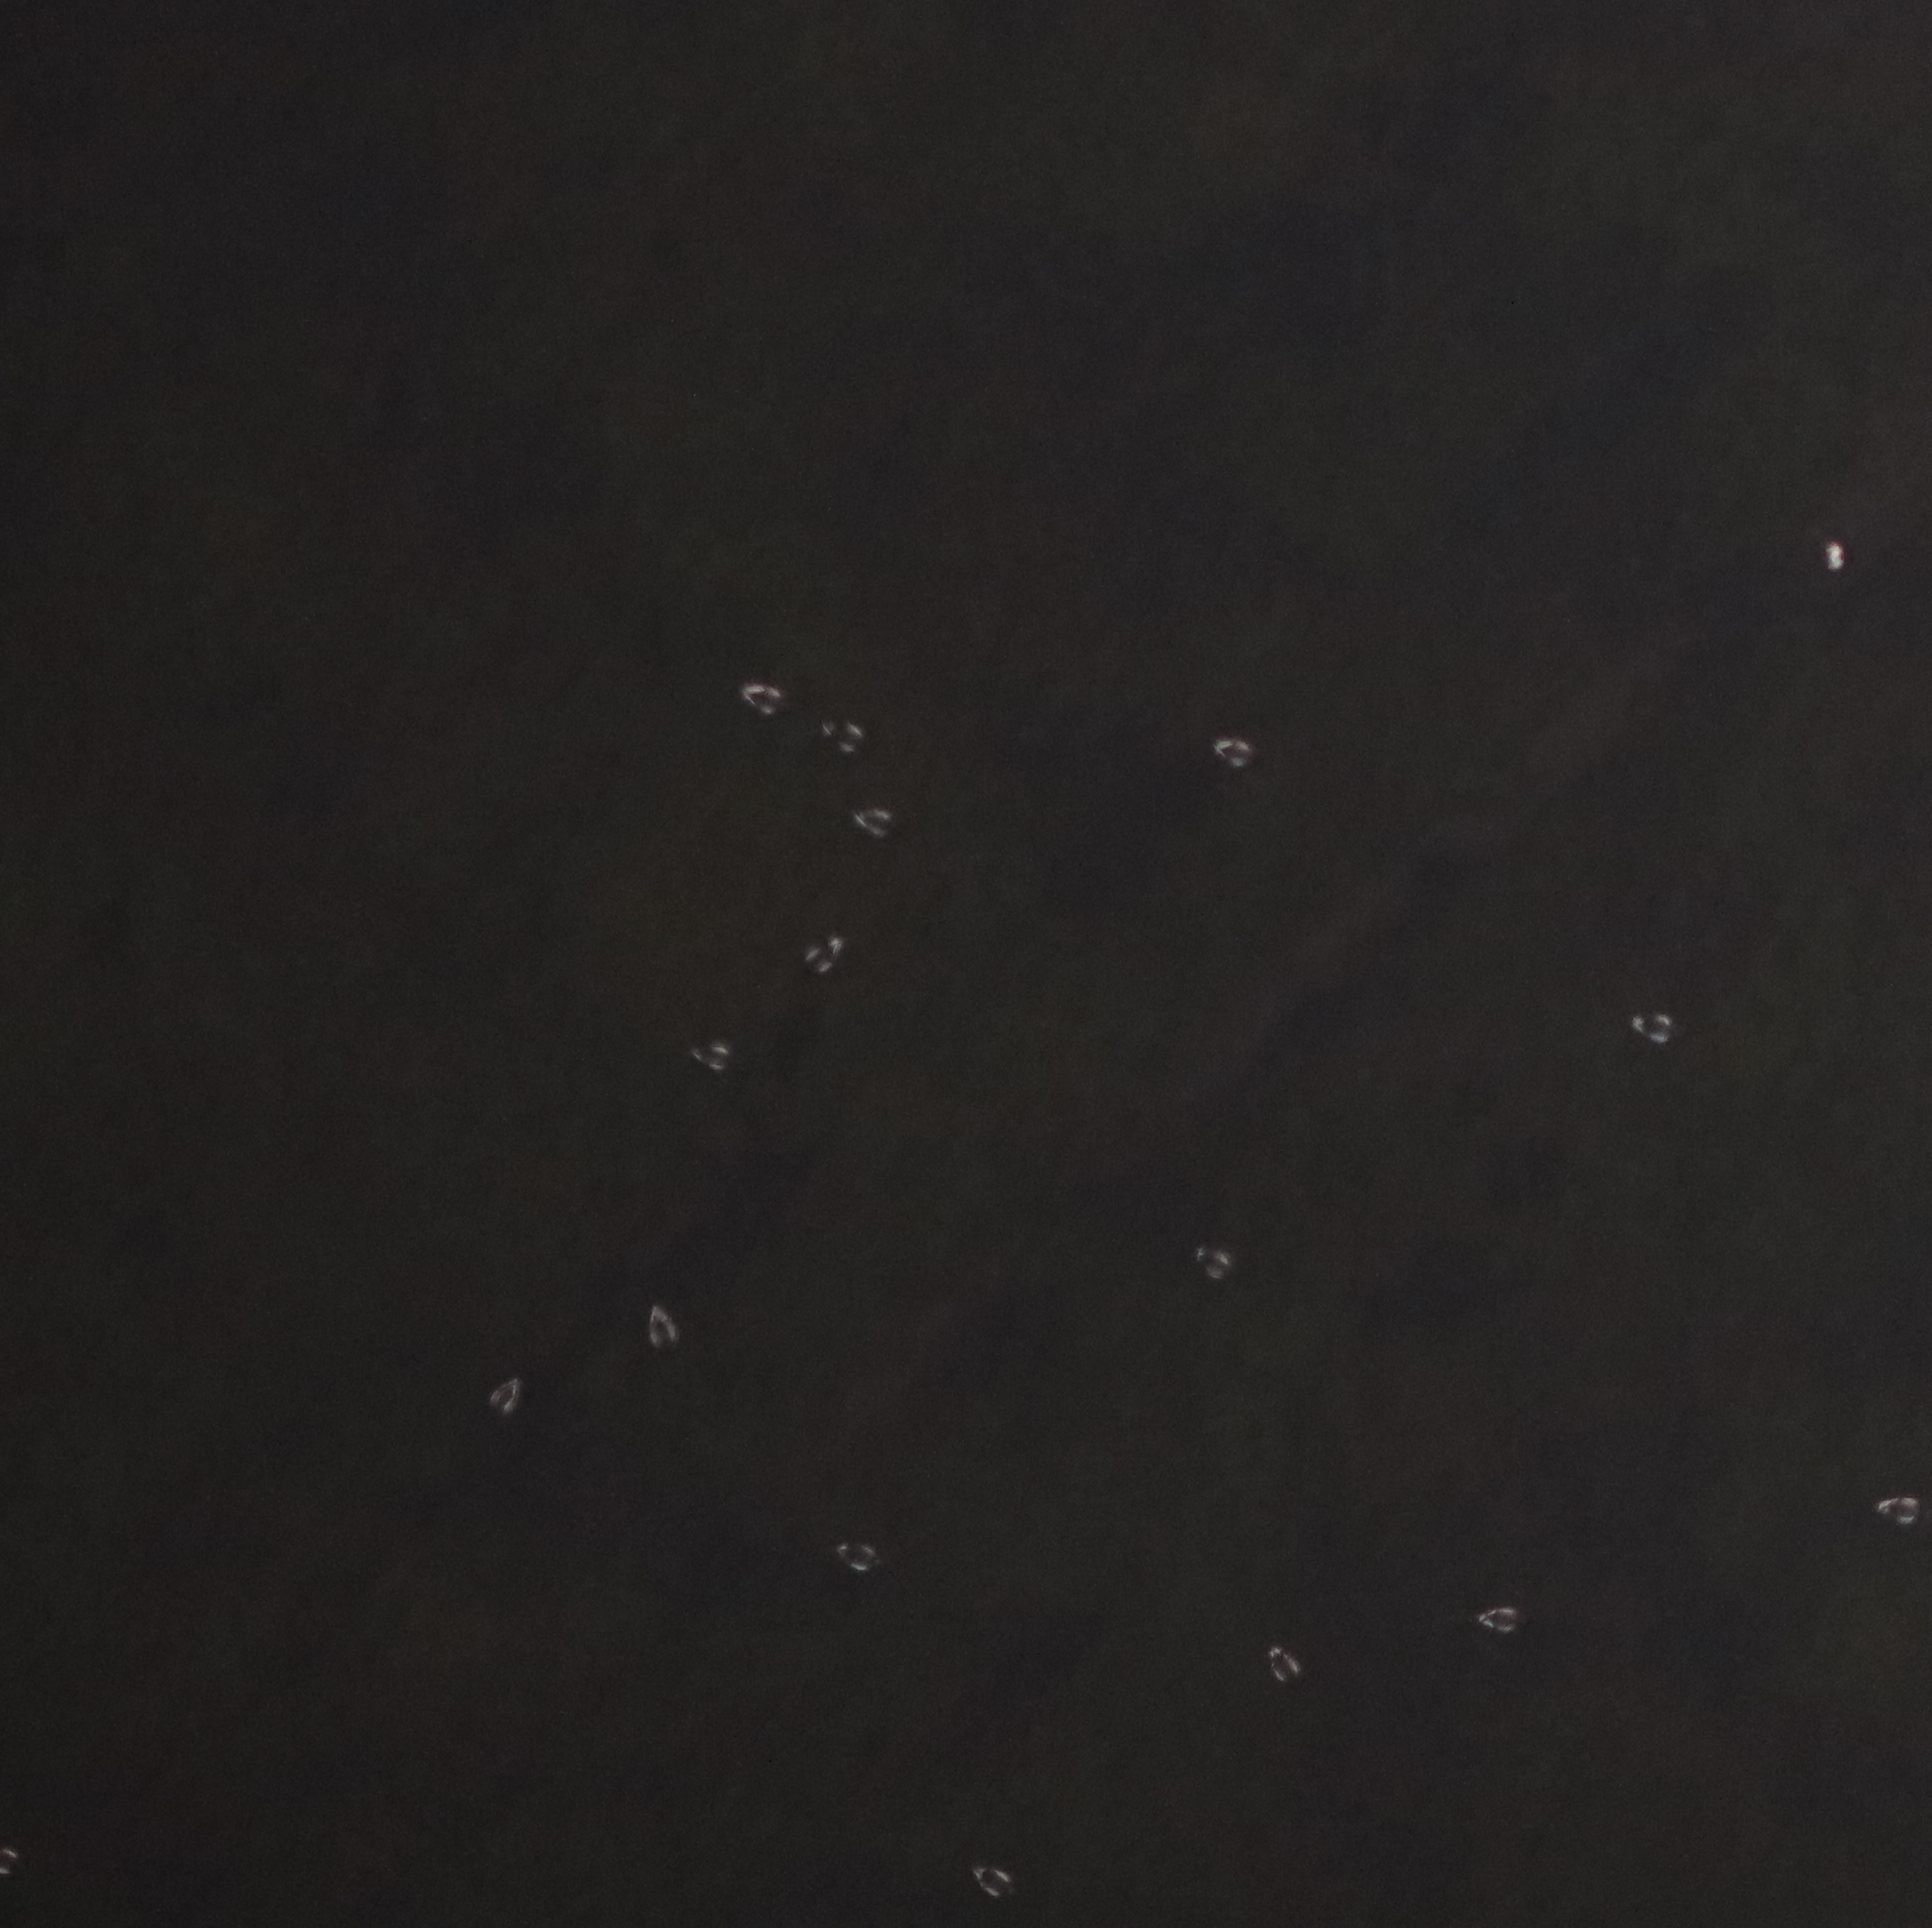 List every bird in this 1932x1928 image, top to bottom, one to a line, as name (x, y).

brant (1833, 554)
brant (767, 701)
brant (847, 736)
brant (1235, 751)
brant (875, 820)
brant (824, 956)
brant (1656, 1025)
brant (713, 1056)
brant (1216, 1262)
brant (661, 1329)
brant (505, 1394)
brant (1901, 1508)
brant (860, 1556)
brant (1504, 1619)
brant (1286, 1665)
brant (994, 1882)